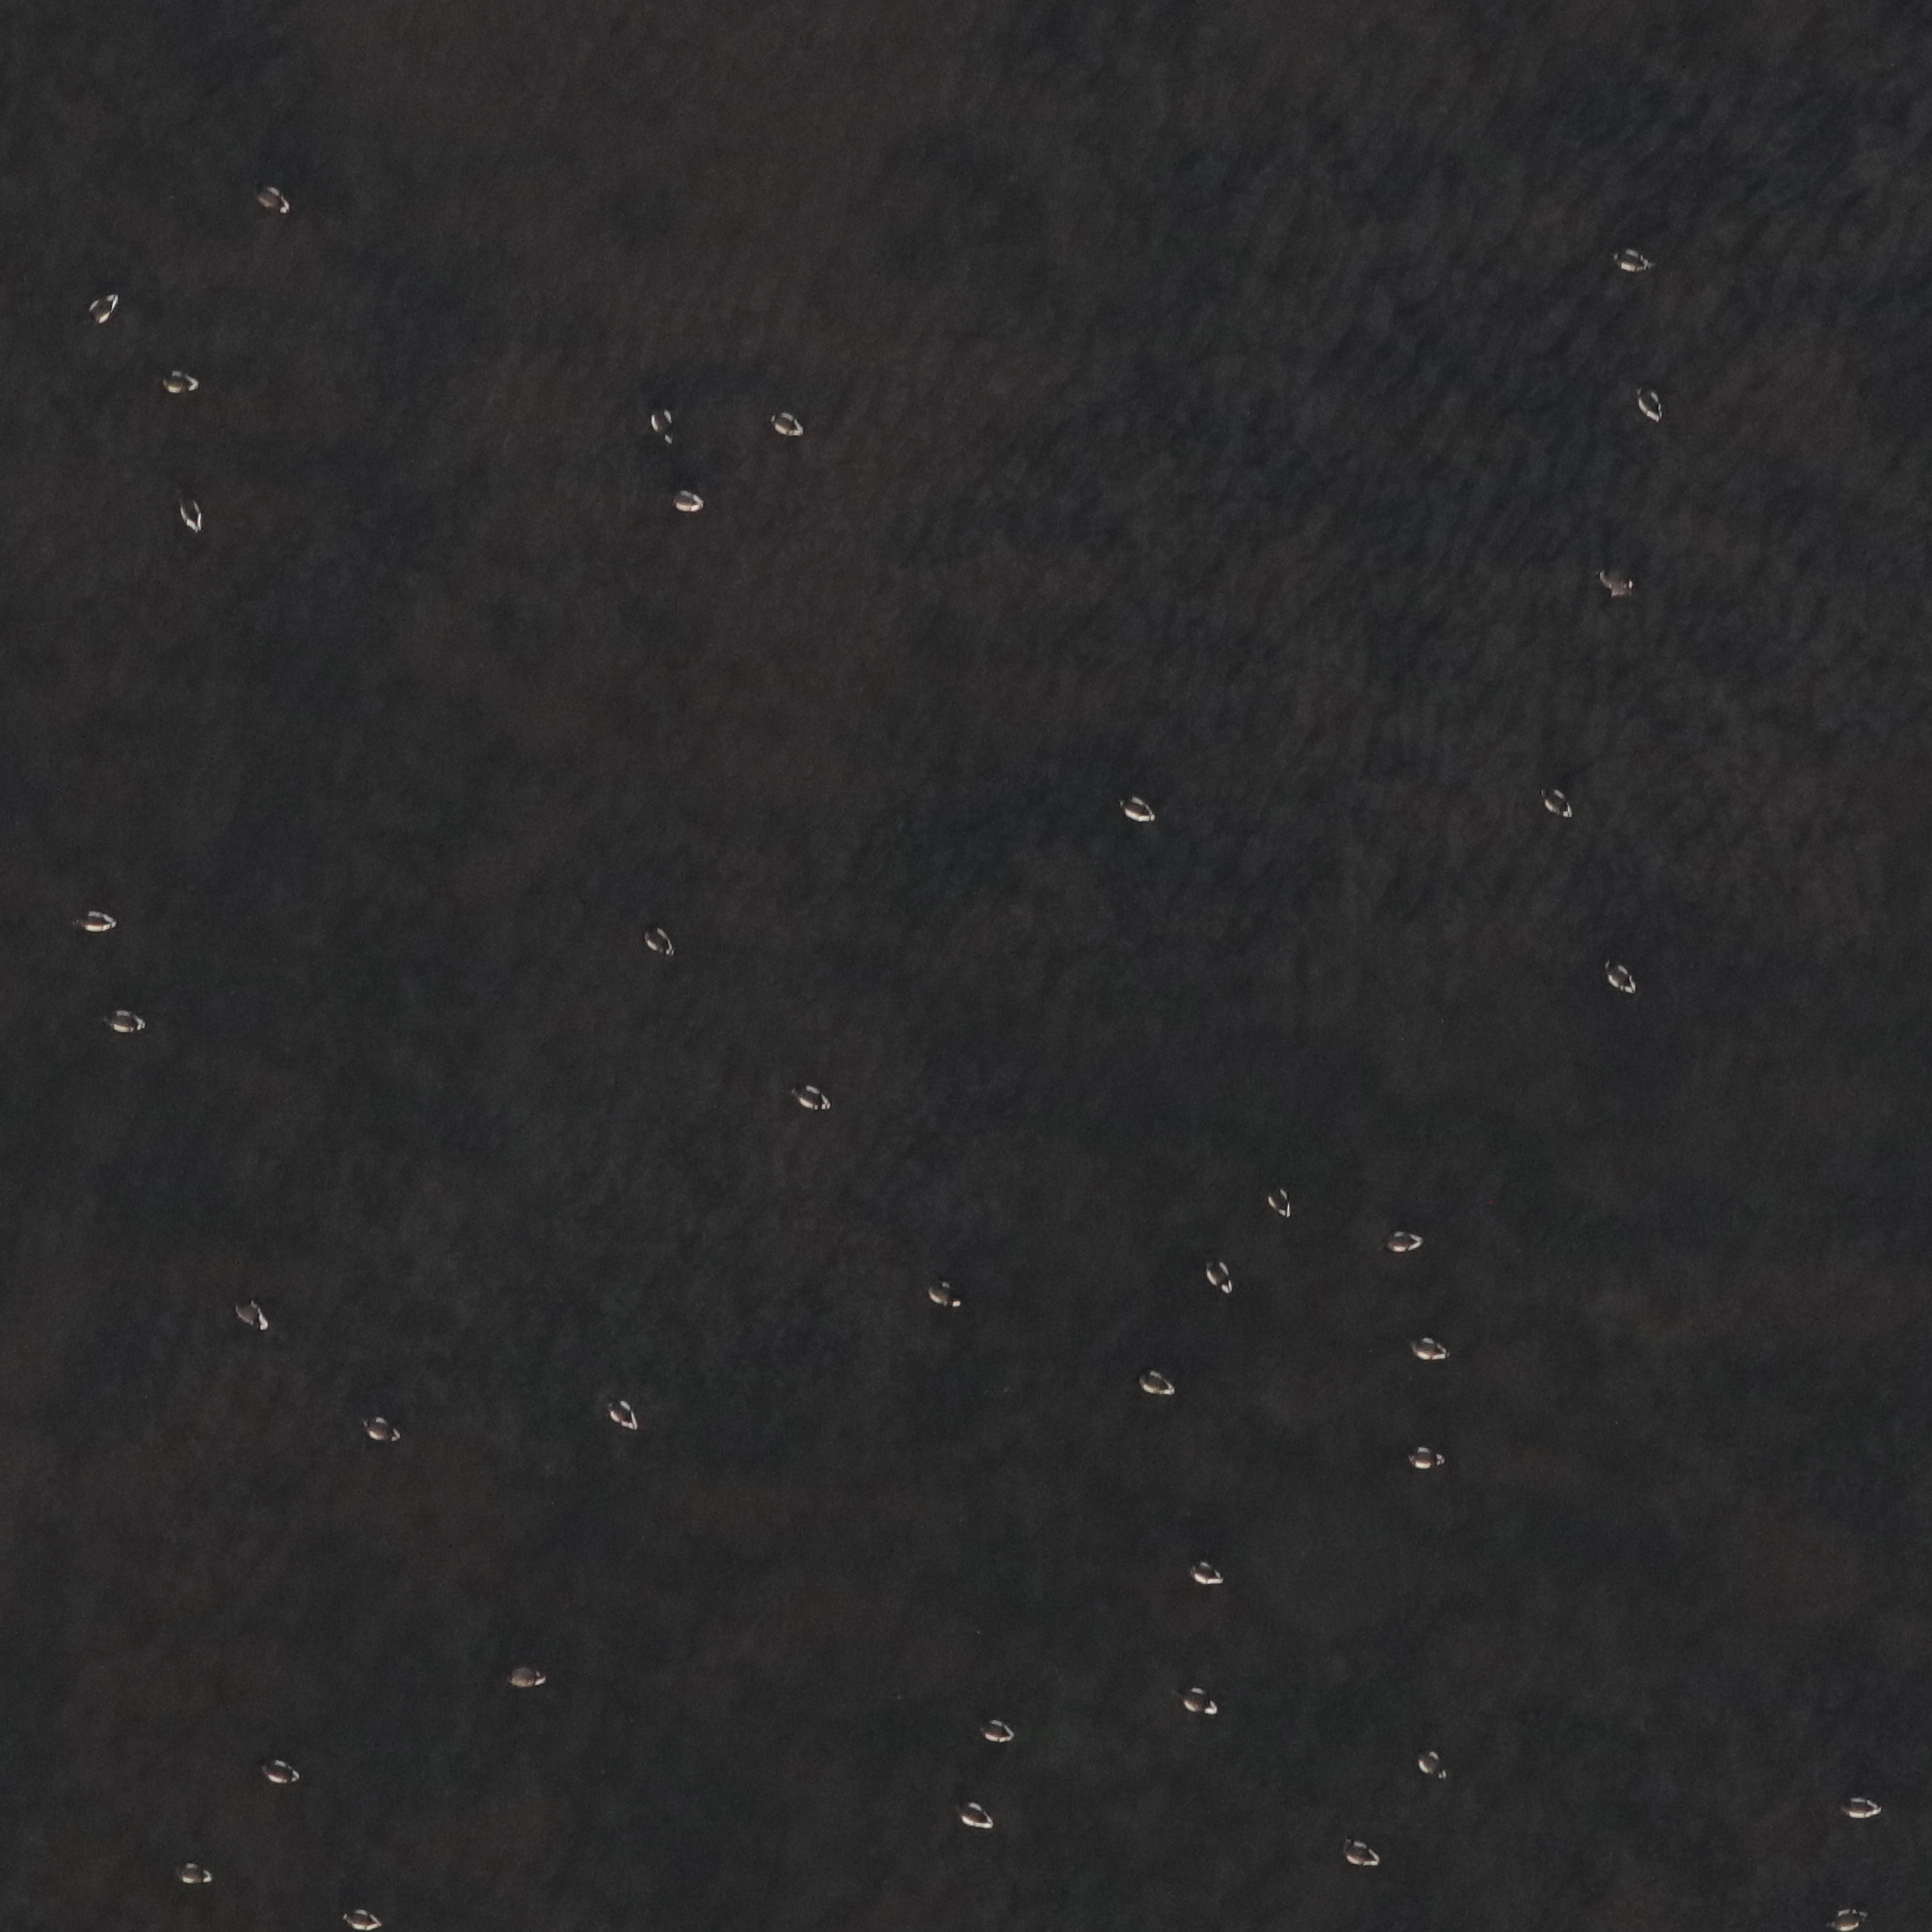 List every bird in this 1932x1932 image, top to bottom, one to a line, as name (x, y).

brant (273, 198)
brant (1630, 260)
brant (100, 311)
brant (178, 381)
brant (1648, 403)
brant (663, 423)
brant (786, 424)
brant (687, 500)
brant (190, 511)
brant (1614, 581)
brant (1556, 803)
brant (1135, 809)
brant (95, 920)
brant (658, 941)
brant (1620, 976)
brant (125, 1020)
brant (809, 1096)
brant (1277, 1202)
brant (1403, 1241)
brant (1219, 1276)
brant (943, 1294)
brant (251, 1313)
brant (1429, 1348)
brant (1155, 1382)
brant (622, 1413)
brant (382, 1428)
brant (1424, 1458)
brant (1204, 1571)
brant (526, 1674)
brant (1197, 1699)
brant (996, 1729)
brant (1430, 1763)
brant (280, 1771)
brant (1856, 1806)
brant (974, 1814)
brant (1359, 1853)
brant (194, 1872)
brant (362, 1918)
brant (1845, 1920)